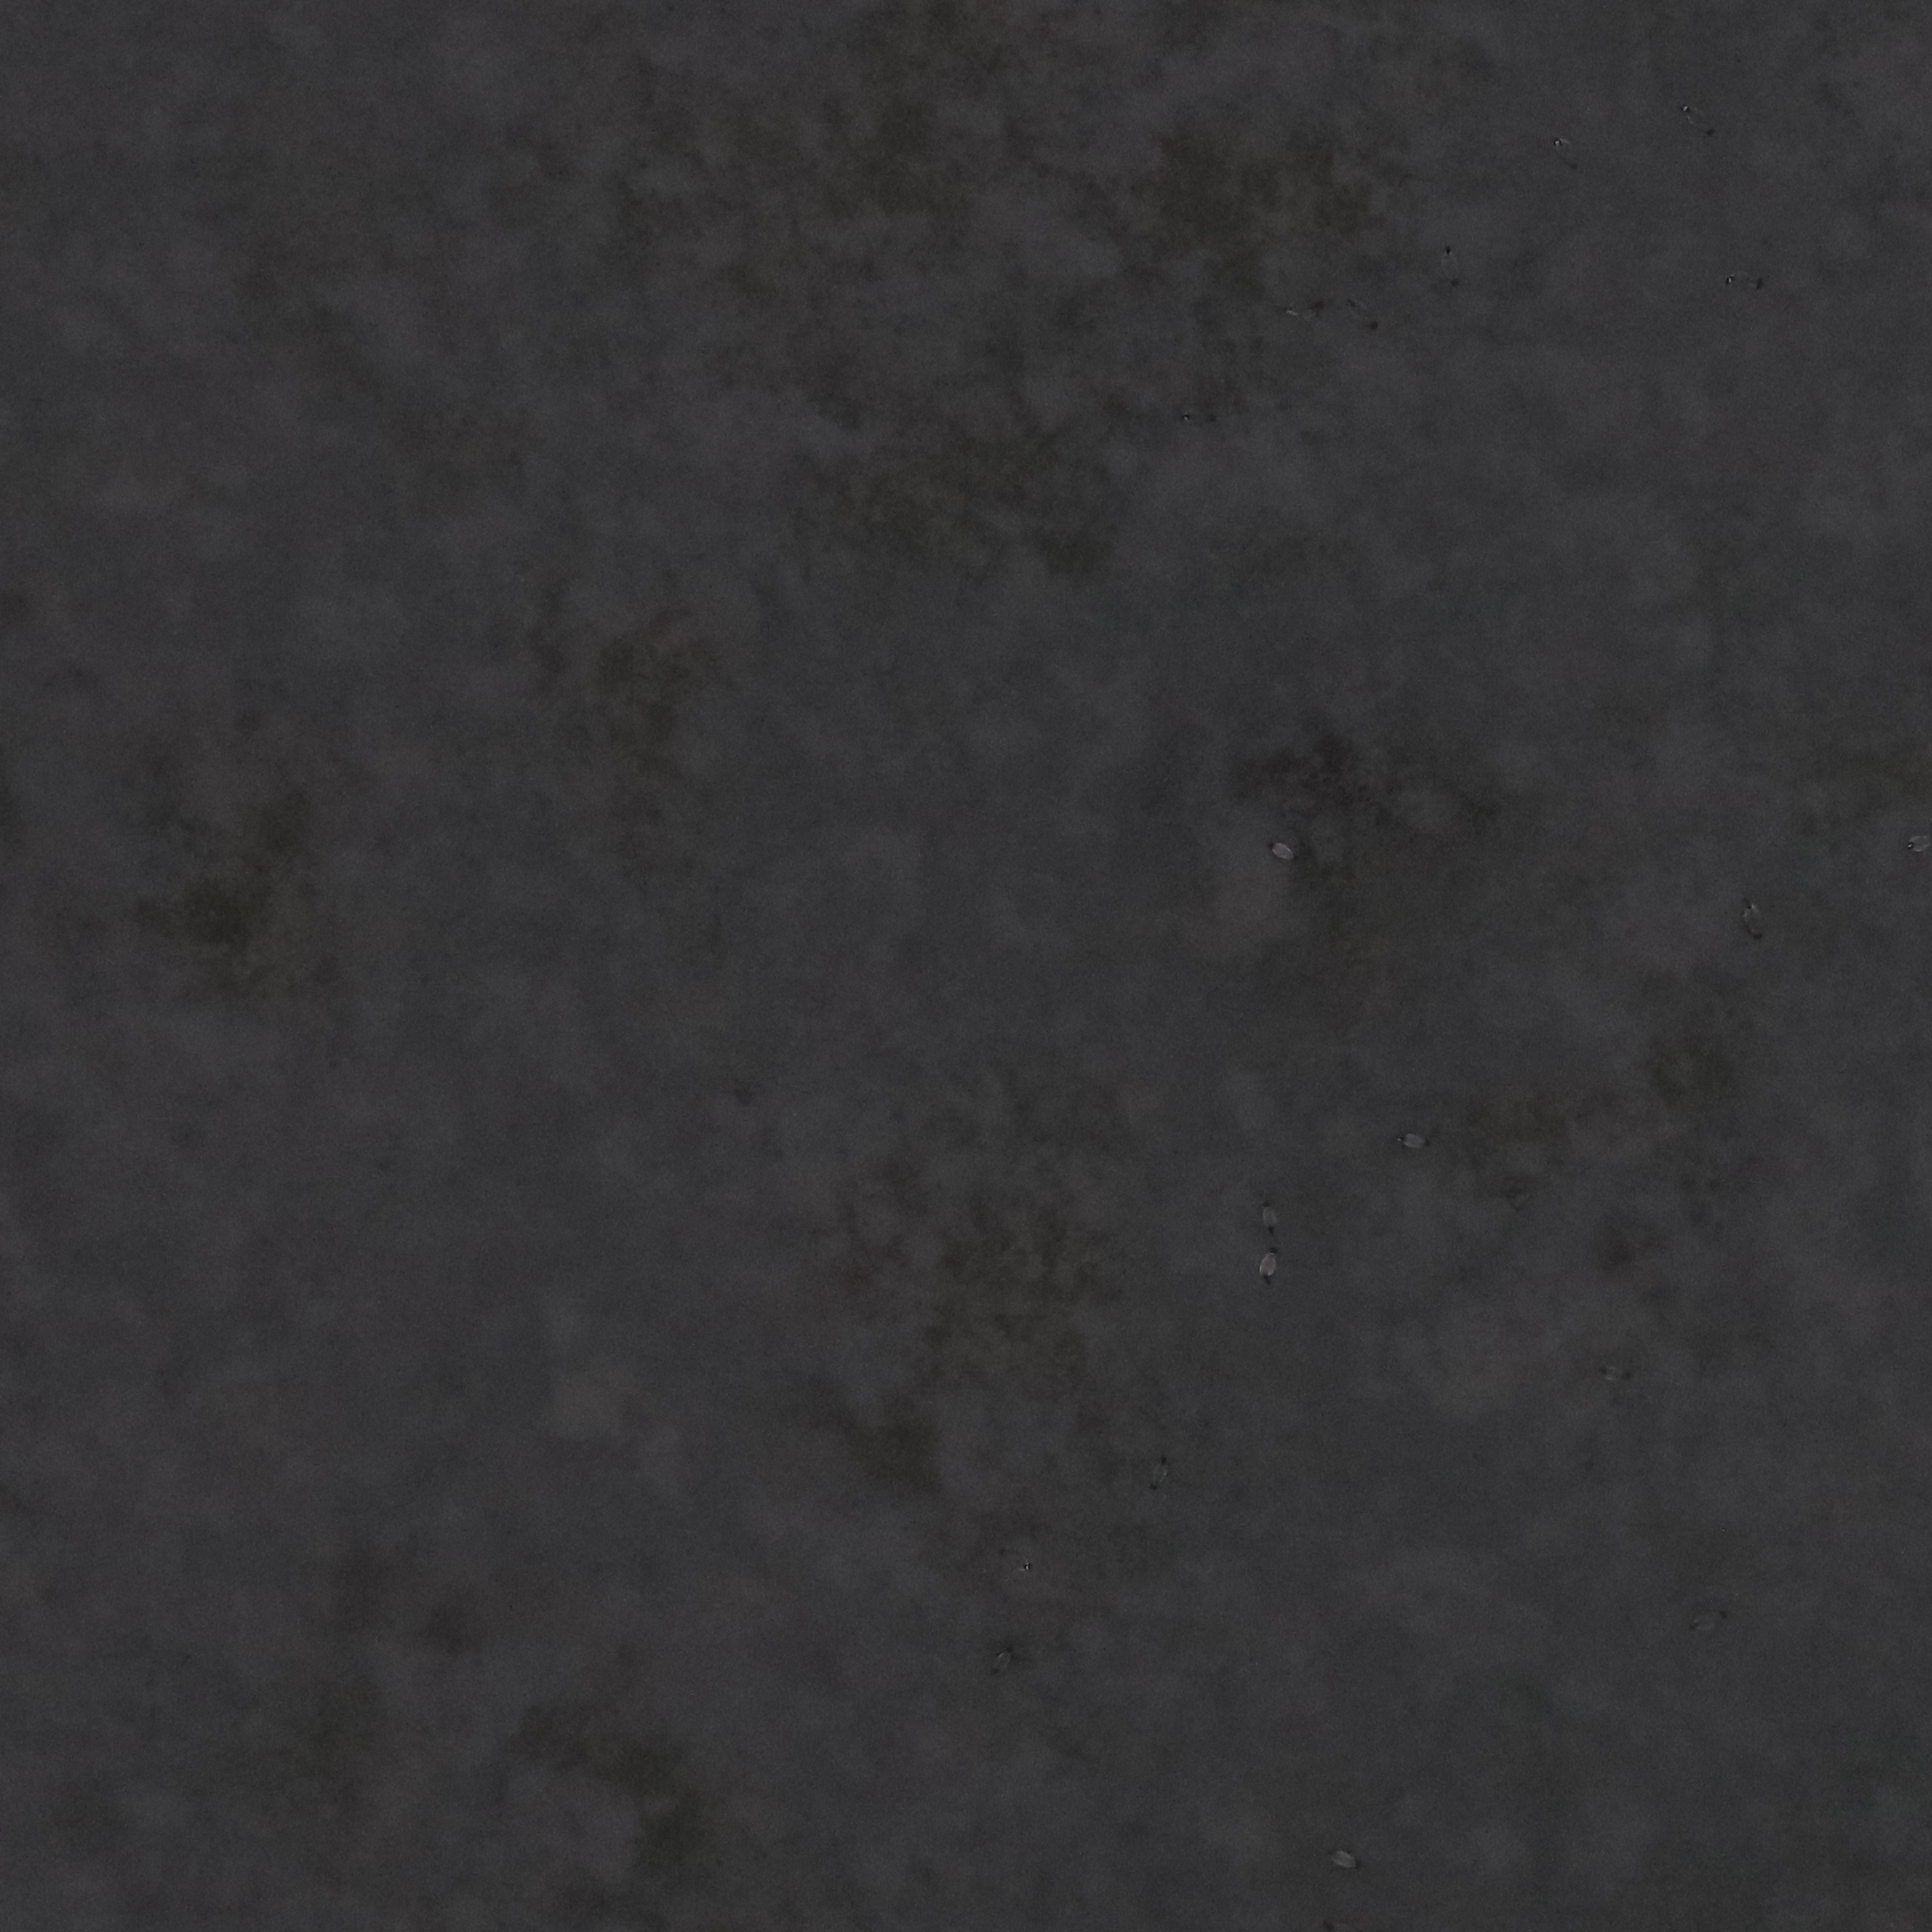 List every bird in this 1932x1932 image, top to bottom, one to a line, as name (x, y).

Canada goose (1702, 117)
Canada goose (1566, 148)
Canada goose (1451, 267)
Canada goose (1741, 275)
Canada goose (1302, 312)
Canada goose (1370, 313)
Canada goose (1197, 411)
Canada goose (1920, 842)
Canada goose (1283, 851)
Canada goose (1752, 922)
Canada goose (1413, 1140)
Canada goose (1268, 1217)
Canada goose (1269, 1265)
Canada goose (1615, 1377)
Canada goose (1157, 1473)
Canada goose (1710, 1620)
Canada goose (1001, 1660)
Canada goose (1342, 1862)
Canada goose (1343, 1930)